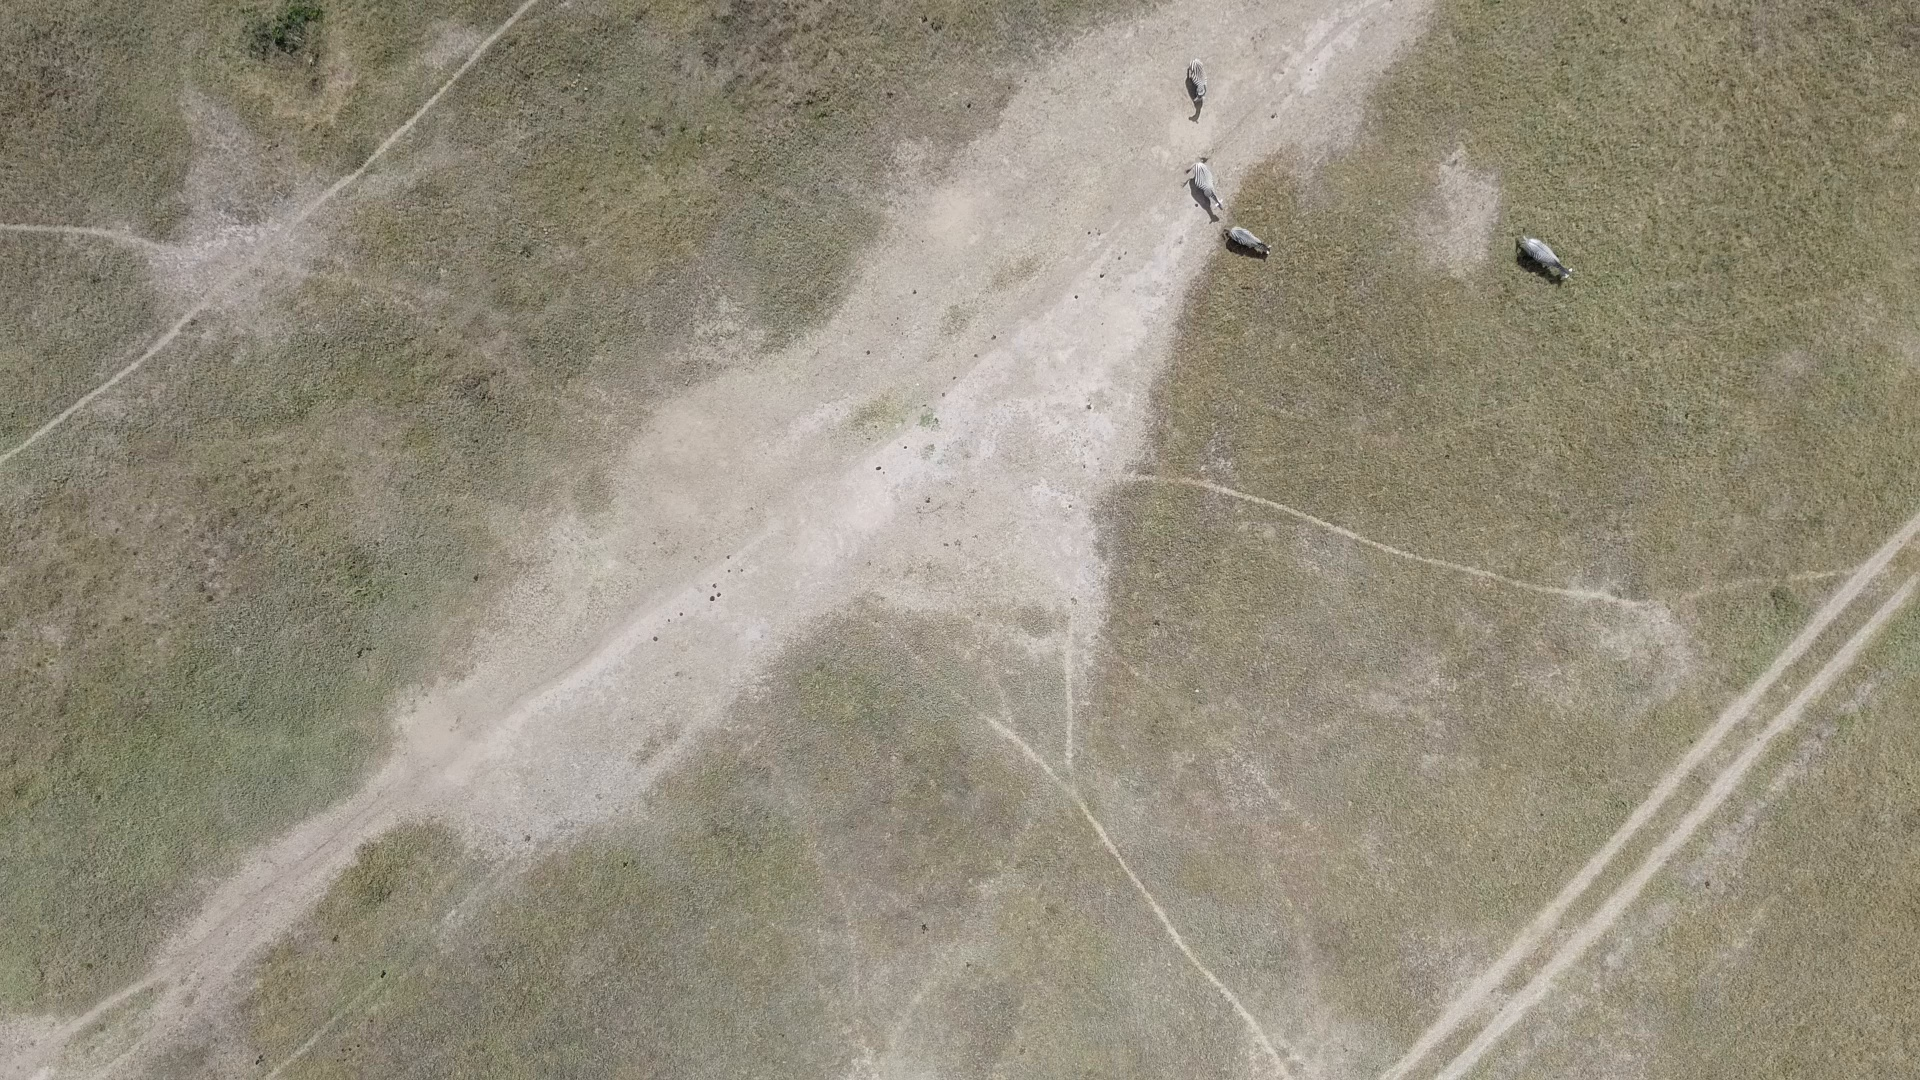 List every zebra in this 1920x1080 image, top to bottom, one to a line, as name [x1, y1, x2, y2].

zebra [1190, 61, 1207, 98]
zebra [1193, 160, 1222, 207]
zebra [1227, 228, 1270, 256]
zebra [1519, 236, 1571, 278]